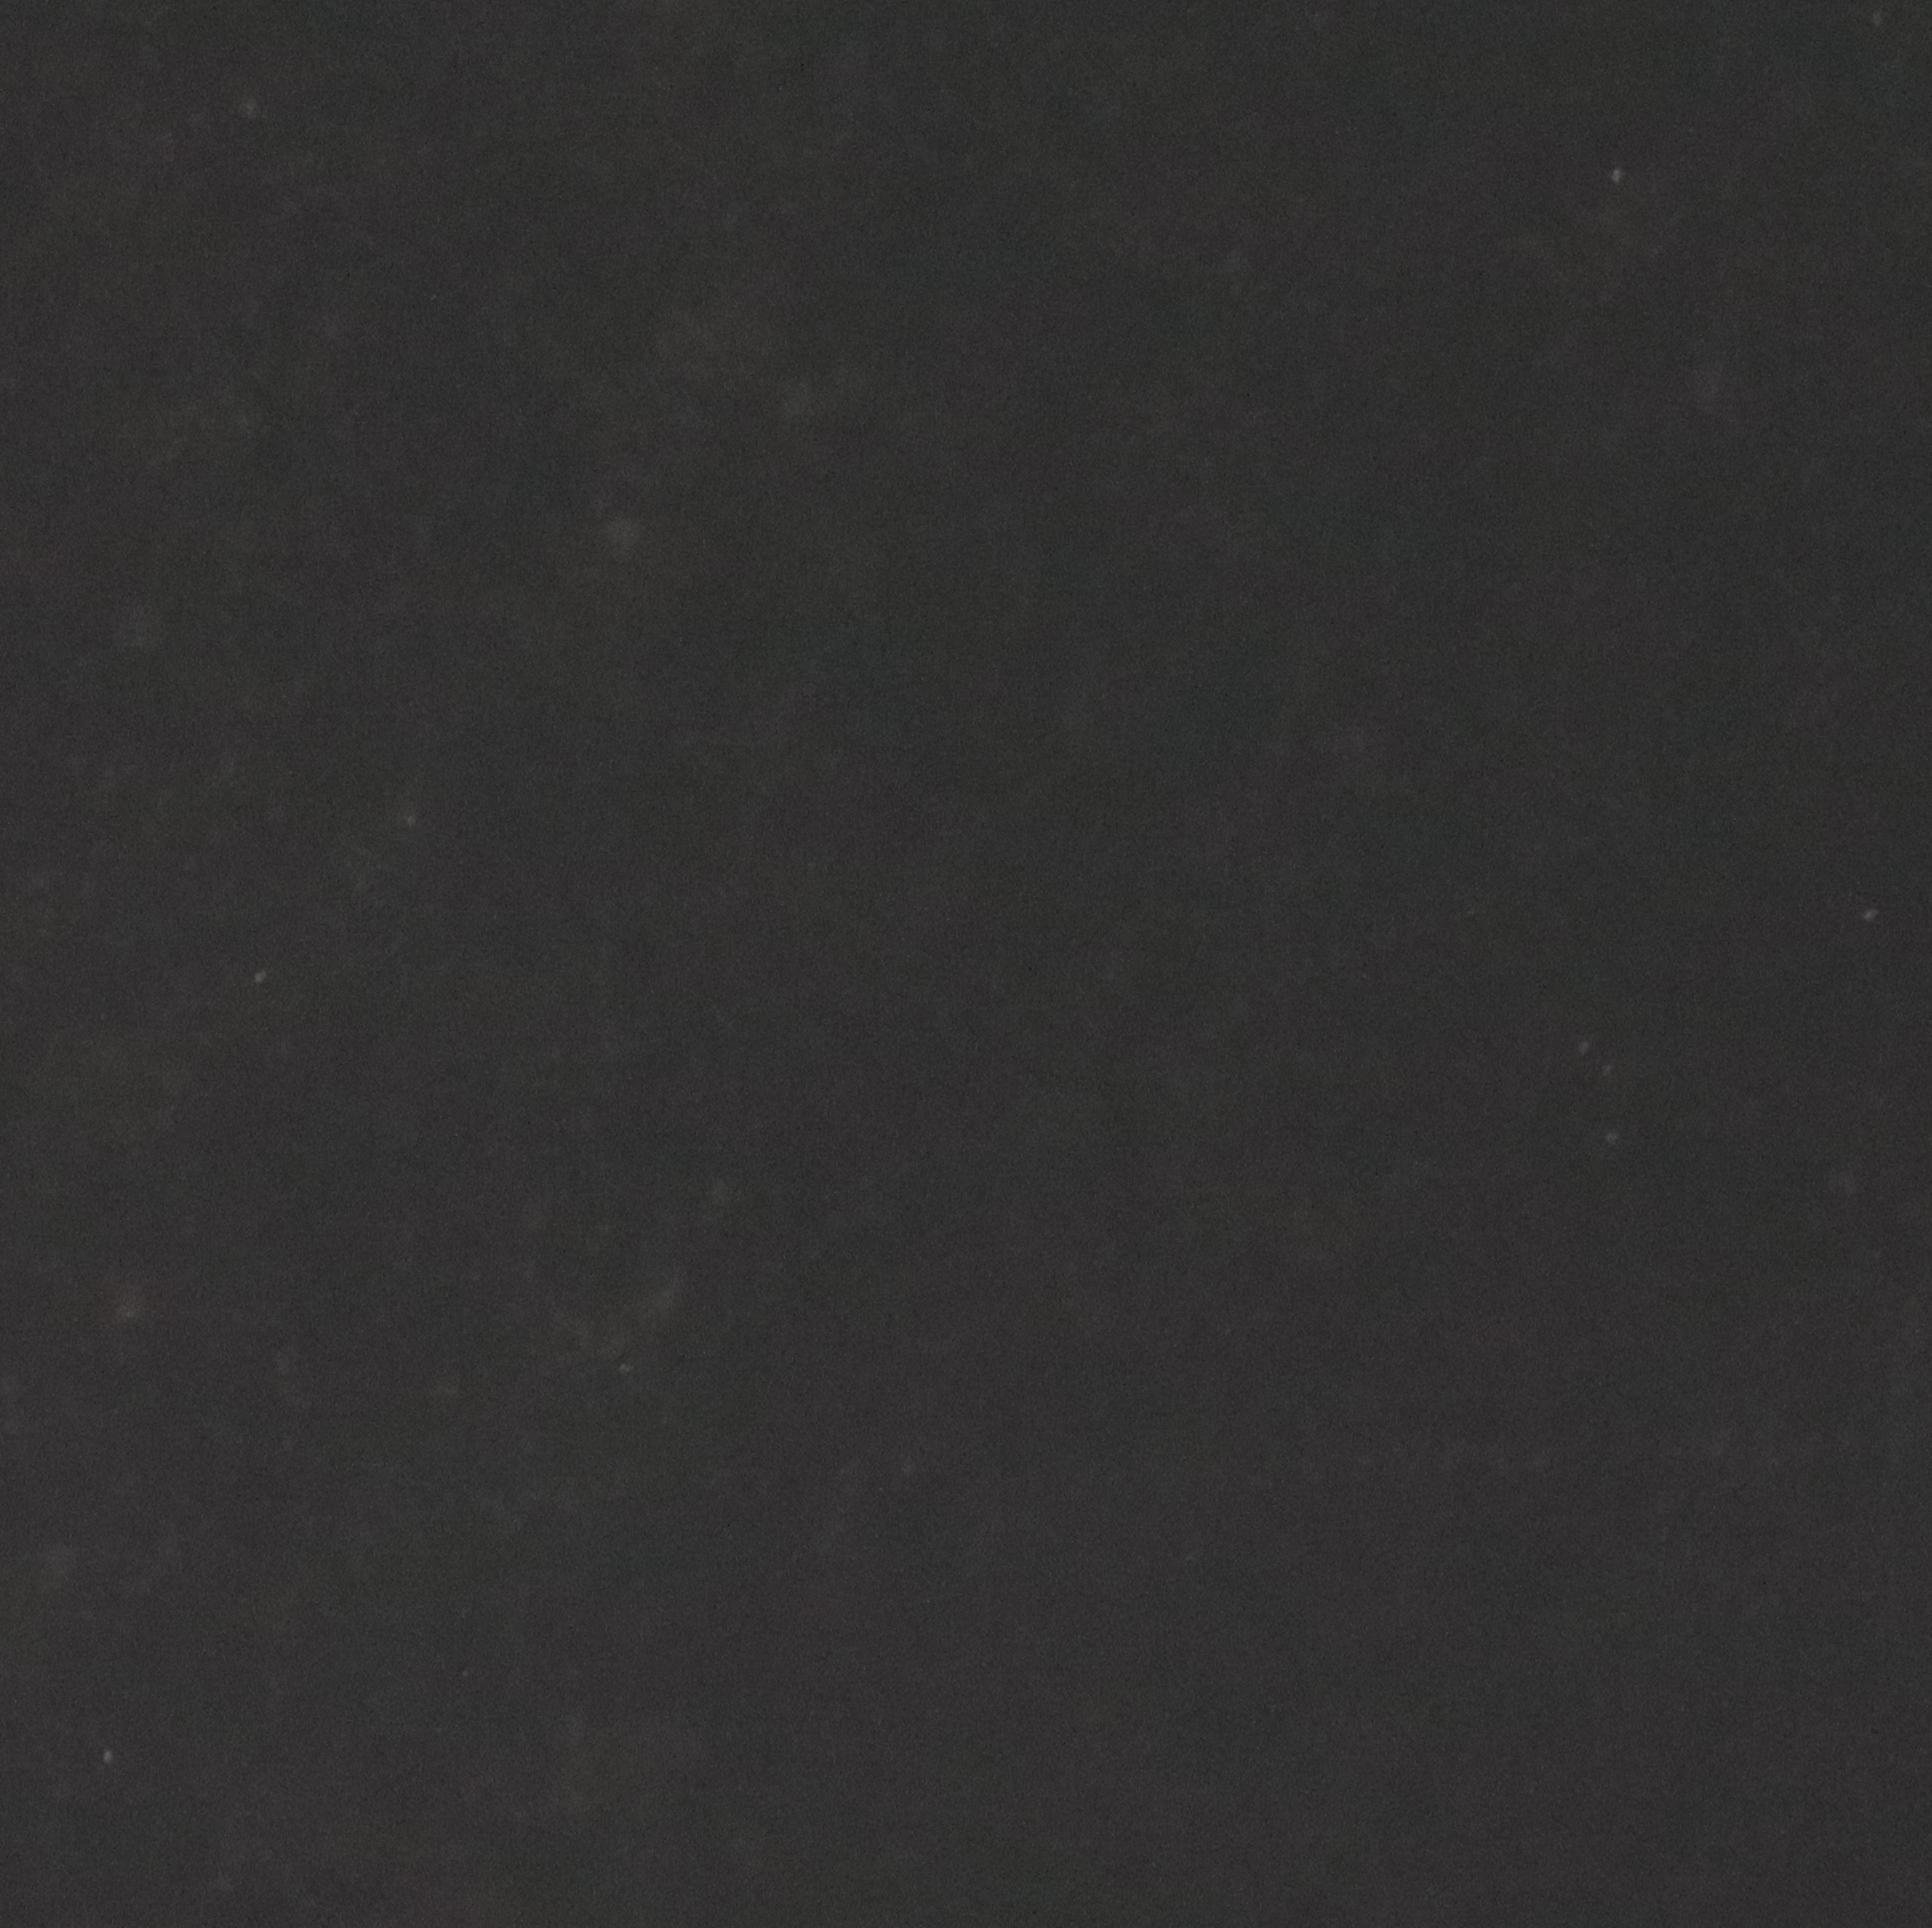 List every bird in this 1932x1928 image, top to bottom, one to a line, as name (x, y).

other bird (1886, 28)
other bird (1615, 180)
other bird (1869, 915)
other bird (1584, 1047)
other bird (1604, 1069)
other bird (1609, 1134)
other bird (108, 1758)